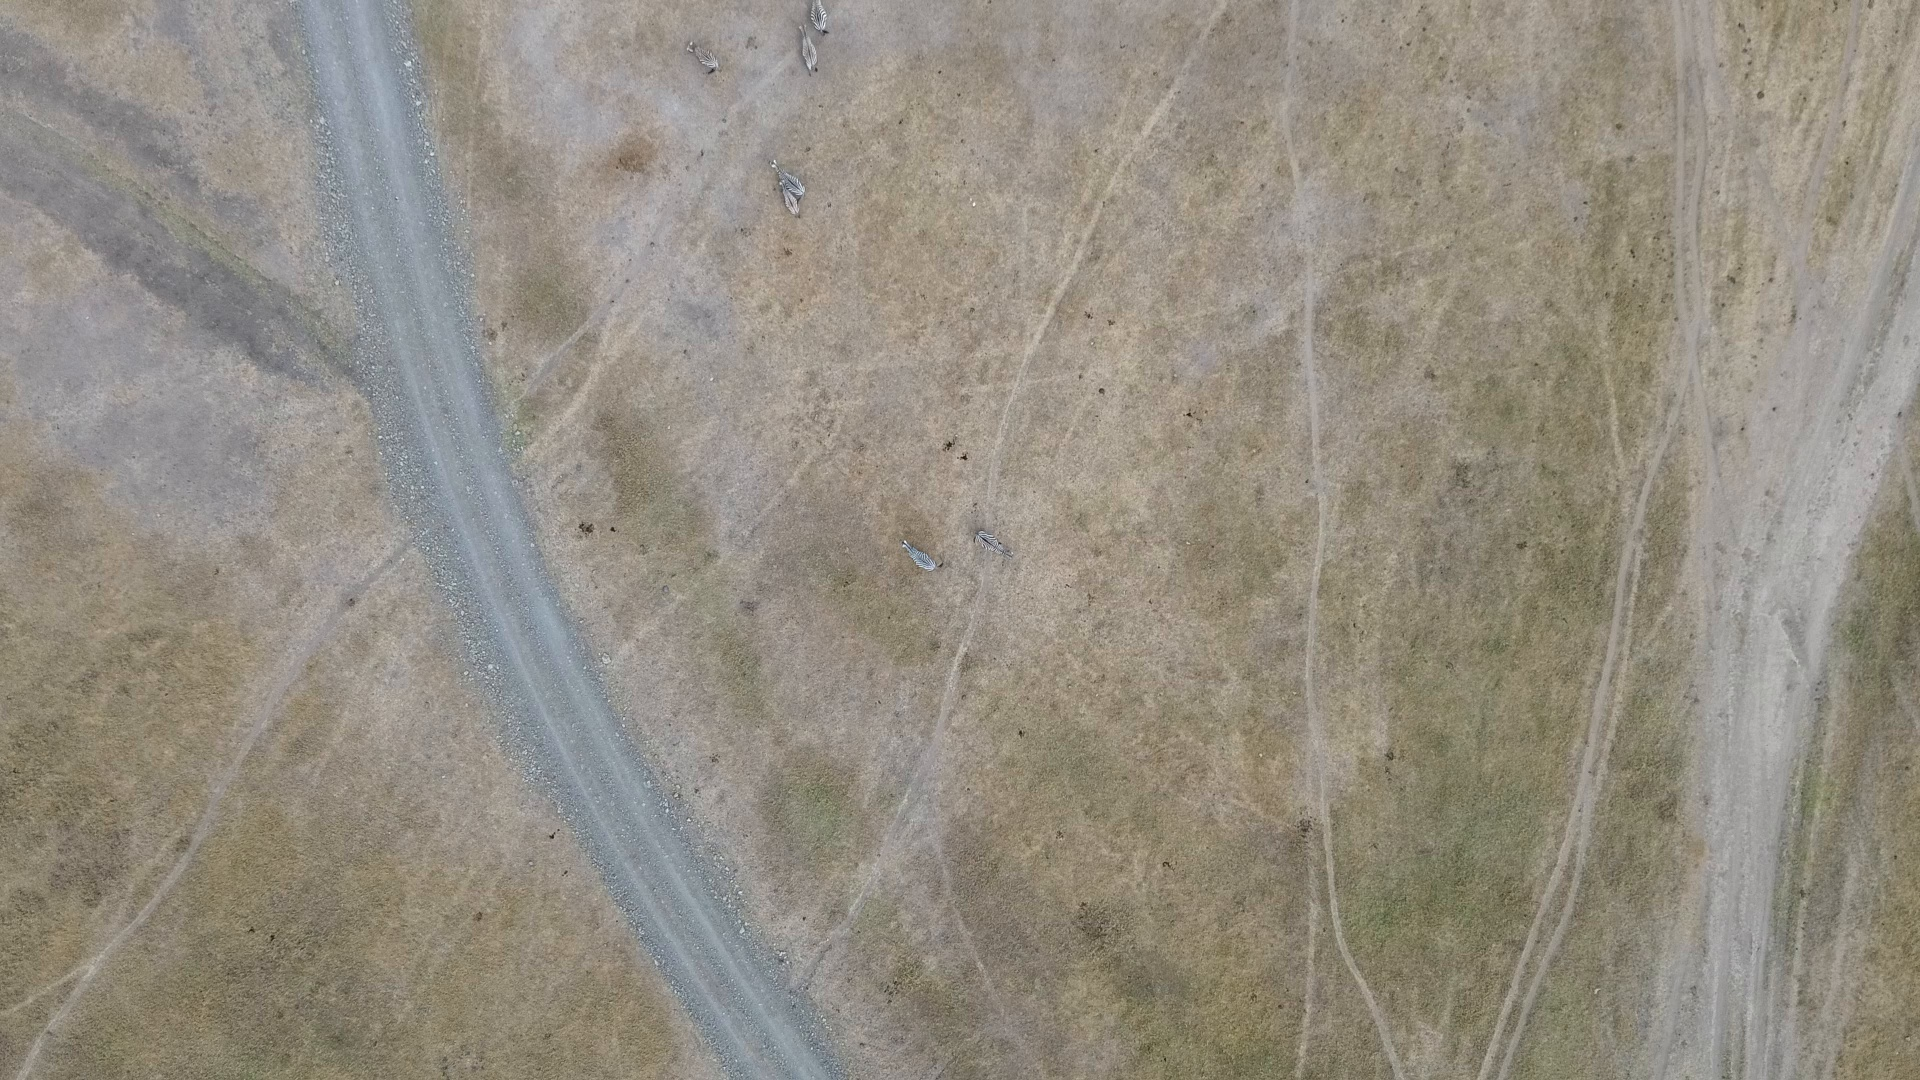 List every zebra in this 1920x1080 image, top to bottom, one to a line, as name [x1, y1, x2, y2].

zebra [798, 25, 819, 76]
zebra [686, 40, 719, 71]
zebra [770, 160, 805, 197]
zebra [778, 177, 800, 216]
zebra [973, 531, 1015, 560]
zebra [900, 539, 936, 572]